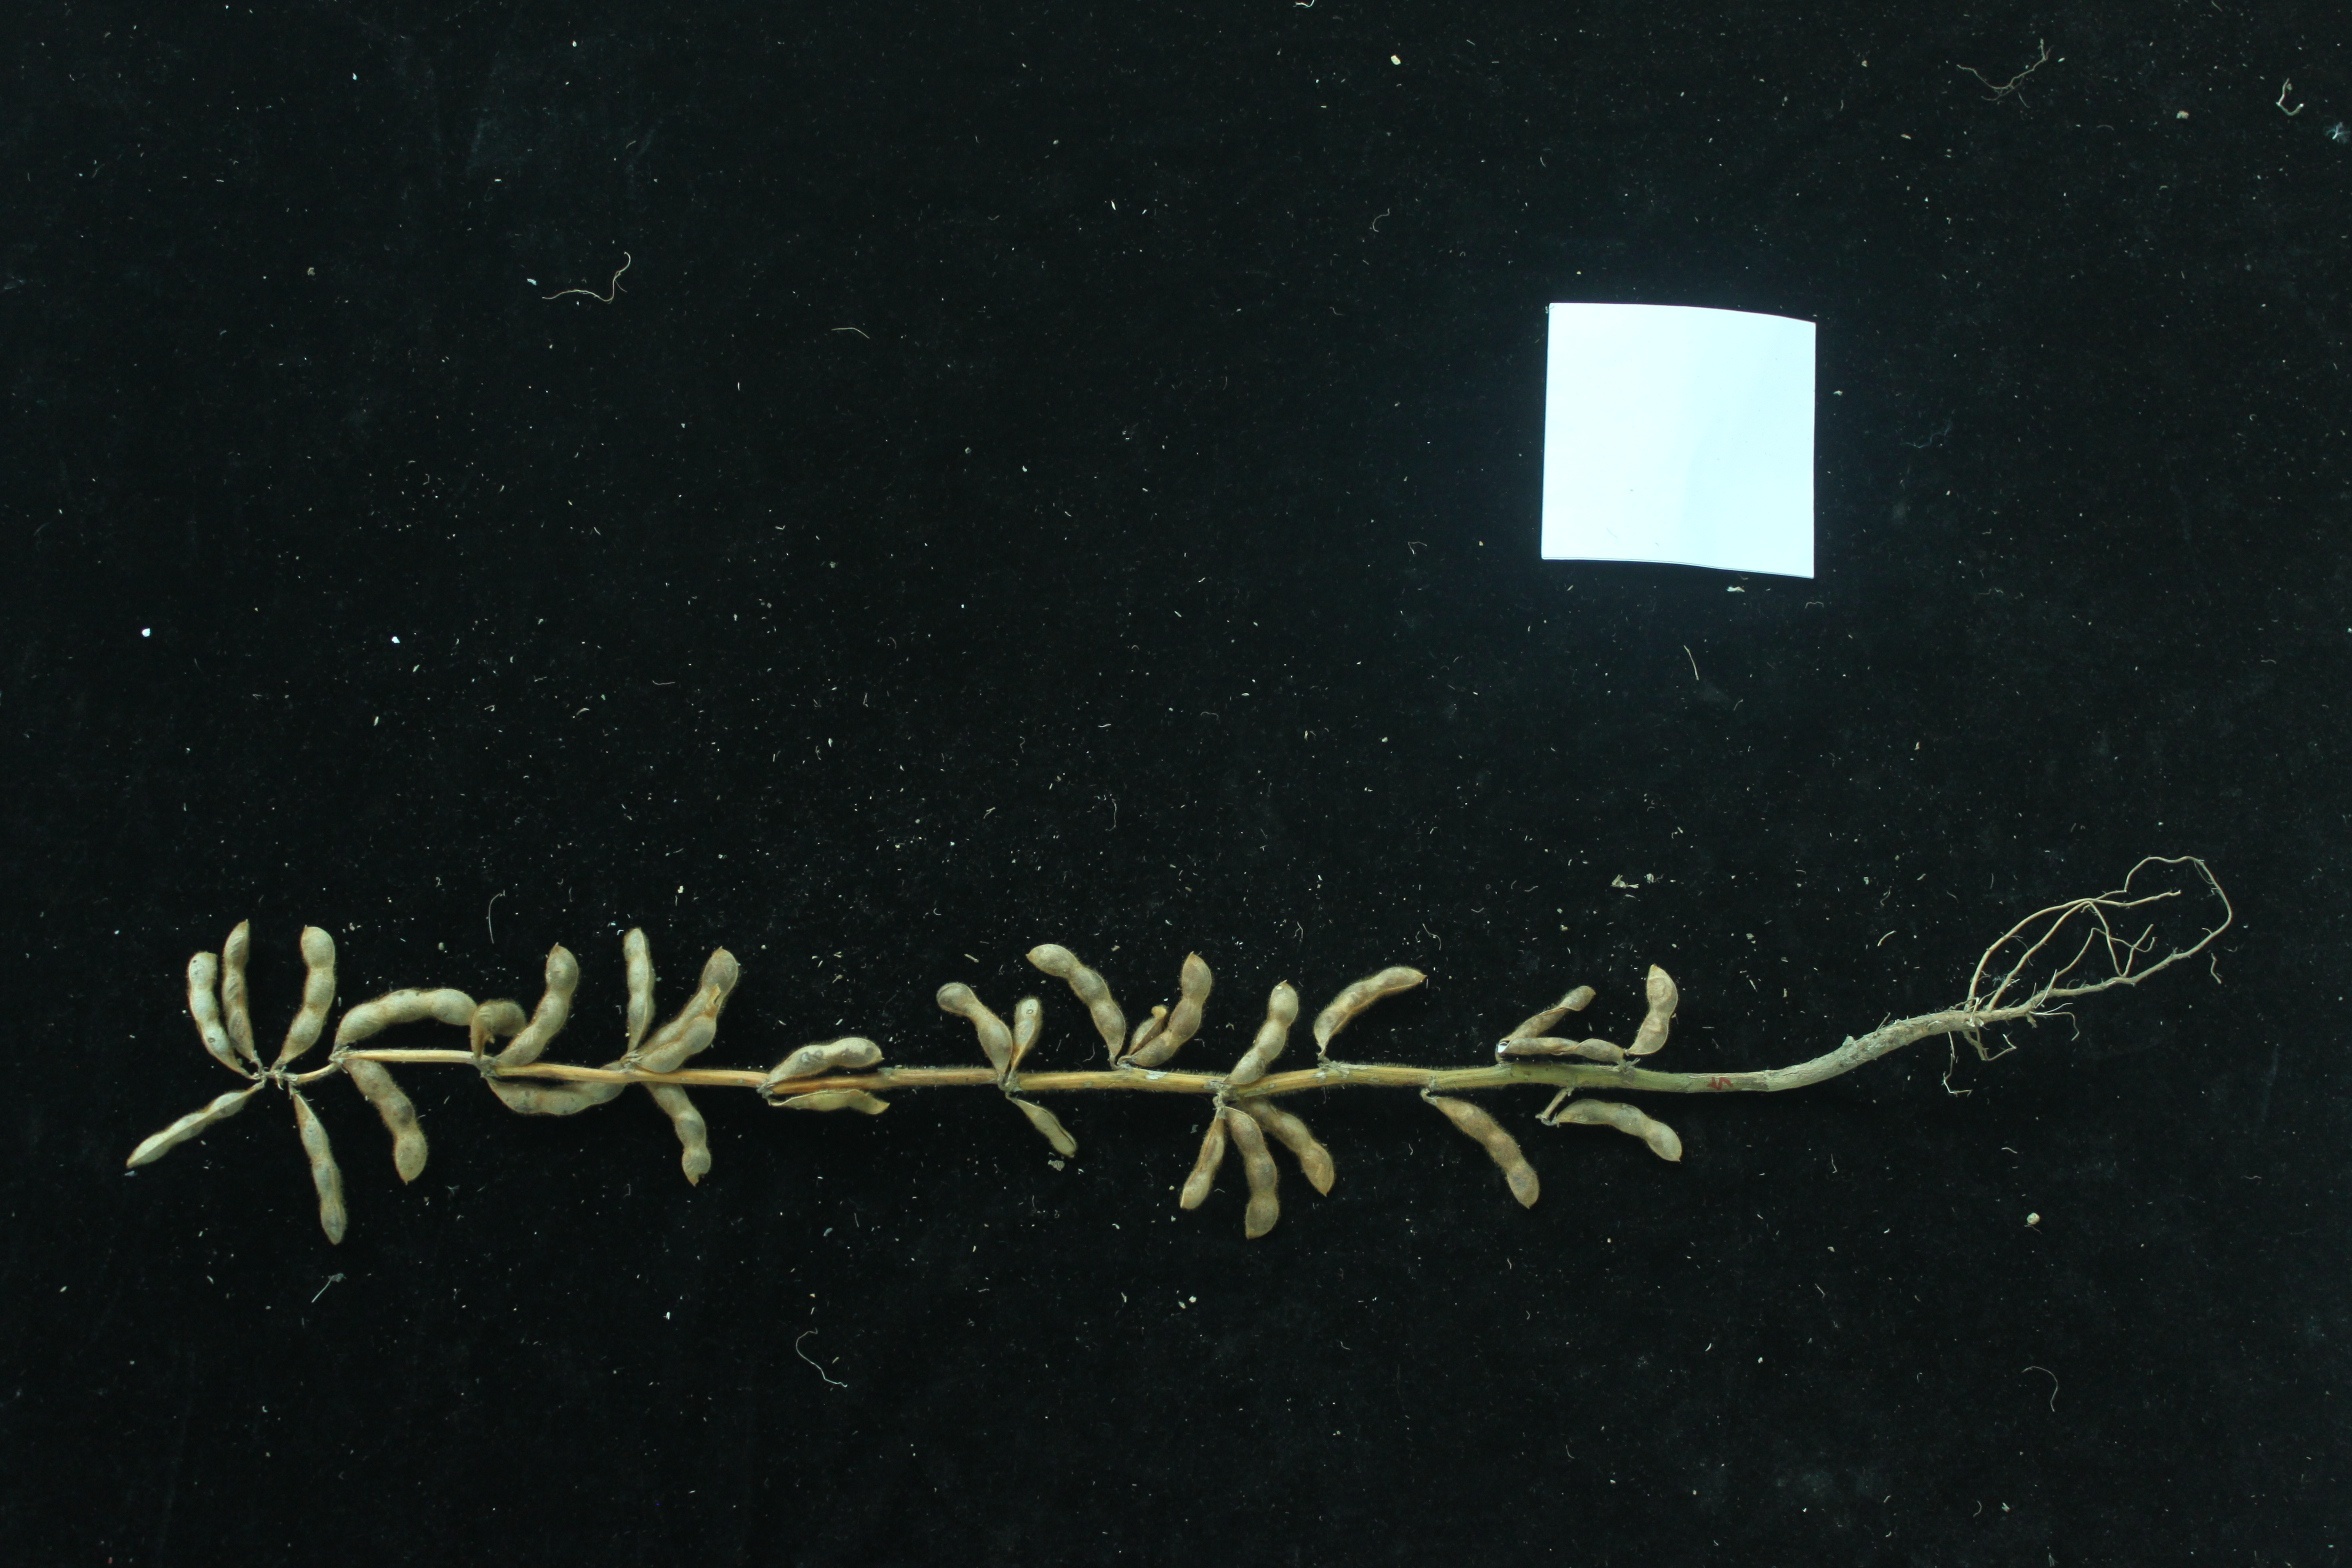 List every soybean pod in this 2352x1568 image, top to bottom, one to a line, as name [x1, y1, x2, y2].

soybean pod [221, 918, 263, 1069]
soybean pod [271, 925, 336, 1070]
soybean pod [621, 926, 656, 1053]
soybean pod [482, 941, 579, 1074]
soybean pod [1024, 944, 1126, 1065]
soybean pod [640, 947, 738, 1056]
soybean pod [186, 952, 252, 1081]
soybean pod [1122, 952, 1212, 1068]
soybean pod [1623, 963, 1679, 1057]
soybean pod [1311, 967, 1427, 1056]
soybean pod [1216, 978, 1300, 1098]
soybean pod [934, 983, 1014, 1083]
soybean pod [1497, 986, 1596, 1047]
soybean pod [332, 988, 479, 1052]
soybean pod [1006, 998, 1042, 1084]
soybean pod [469, 1000, 526, 1053]
soybean pod [623, 1015, 718, 1075]
soybean pod [758, 1036, 885, 1091]
soybean pod [1498, 1039, 1623, 1064]
soybean pod [341, 1060, 427, 1184]
soybean pod [486, 1079, 625, 1117]
soybean pod [126, 1083, 264, 1169]
soybean pod [292, 1085, 346, 1246]
soybean pod [644, 1085, 711, 1187]
soybean pod [766, 1088, 891, 1116]
soybean pod [1007, 1096, 1077, 1156]
soybean pod [1421, 1096, 1538, 1208]
soybean pod [1548, 1100, 1682, 1162]
soybean pod [1232, 1104, 1335, 1198]
soybean pod [1179, 1107, 1226, 1211]
soybean pod [1224, 1107, 1278, 1239]